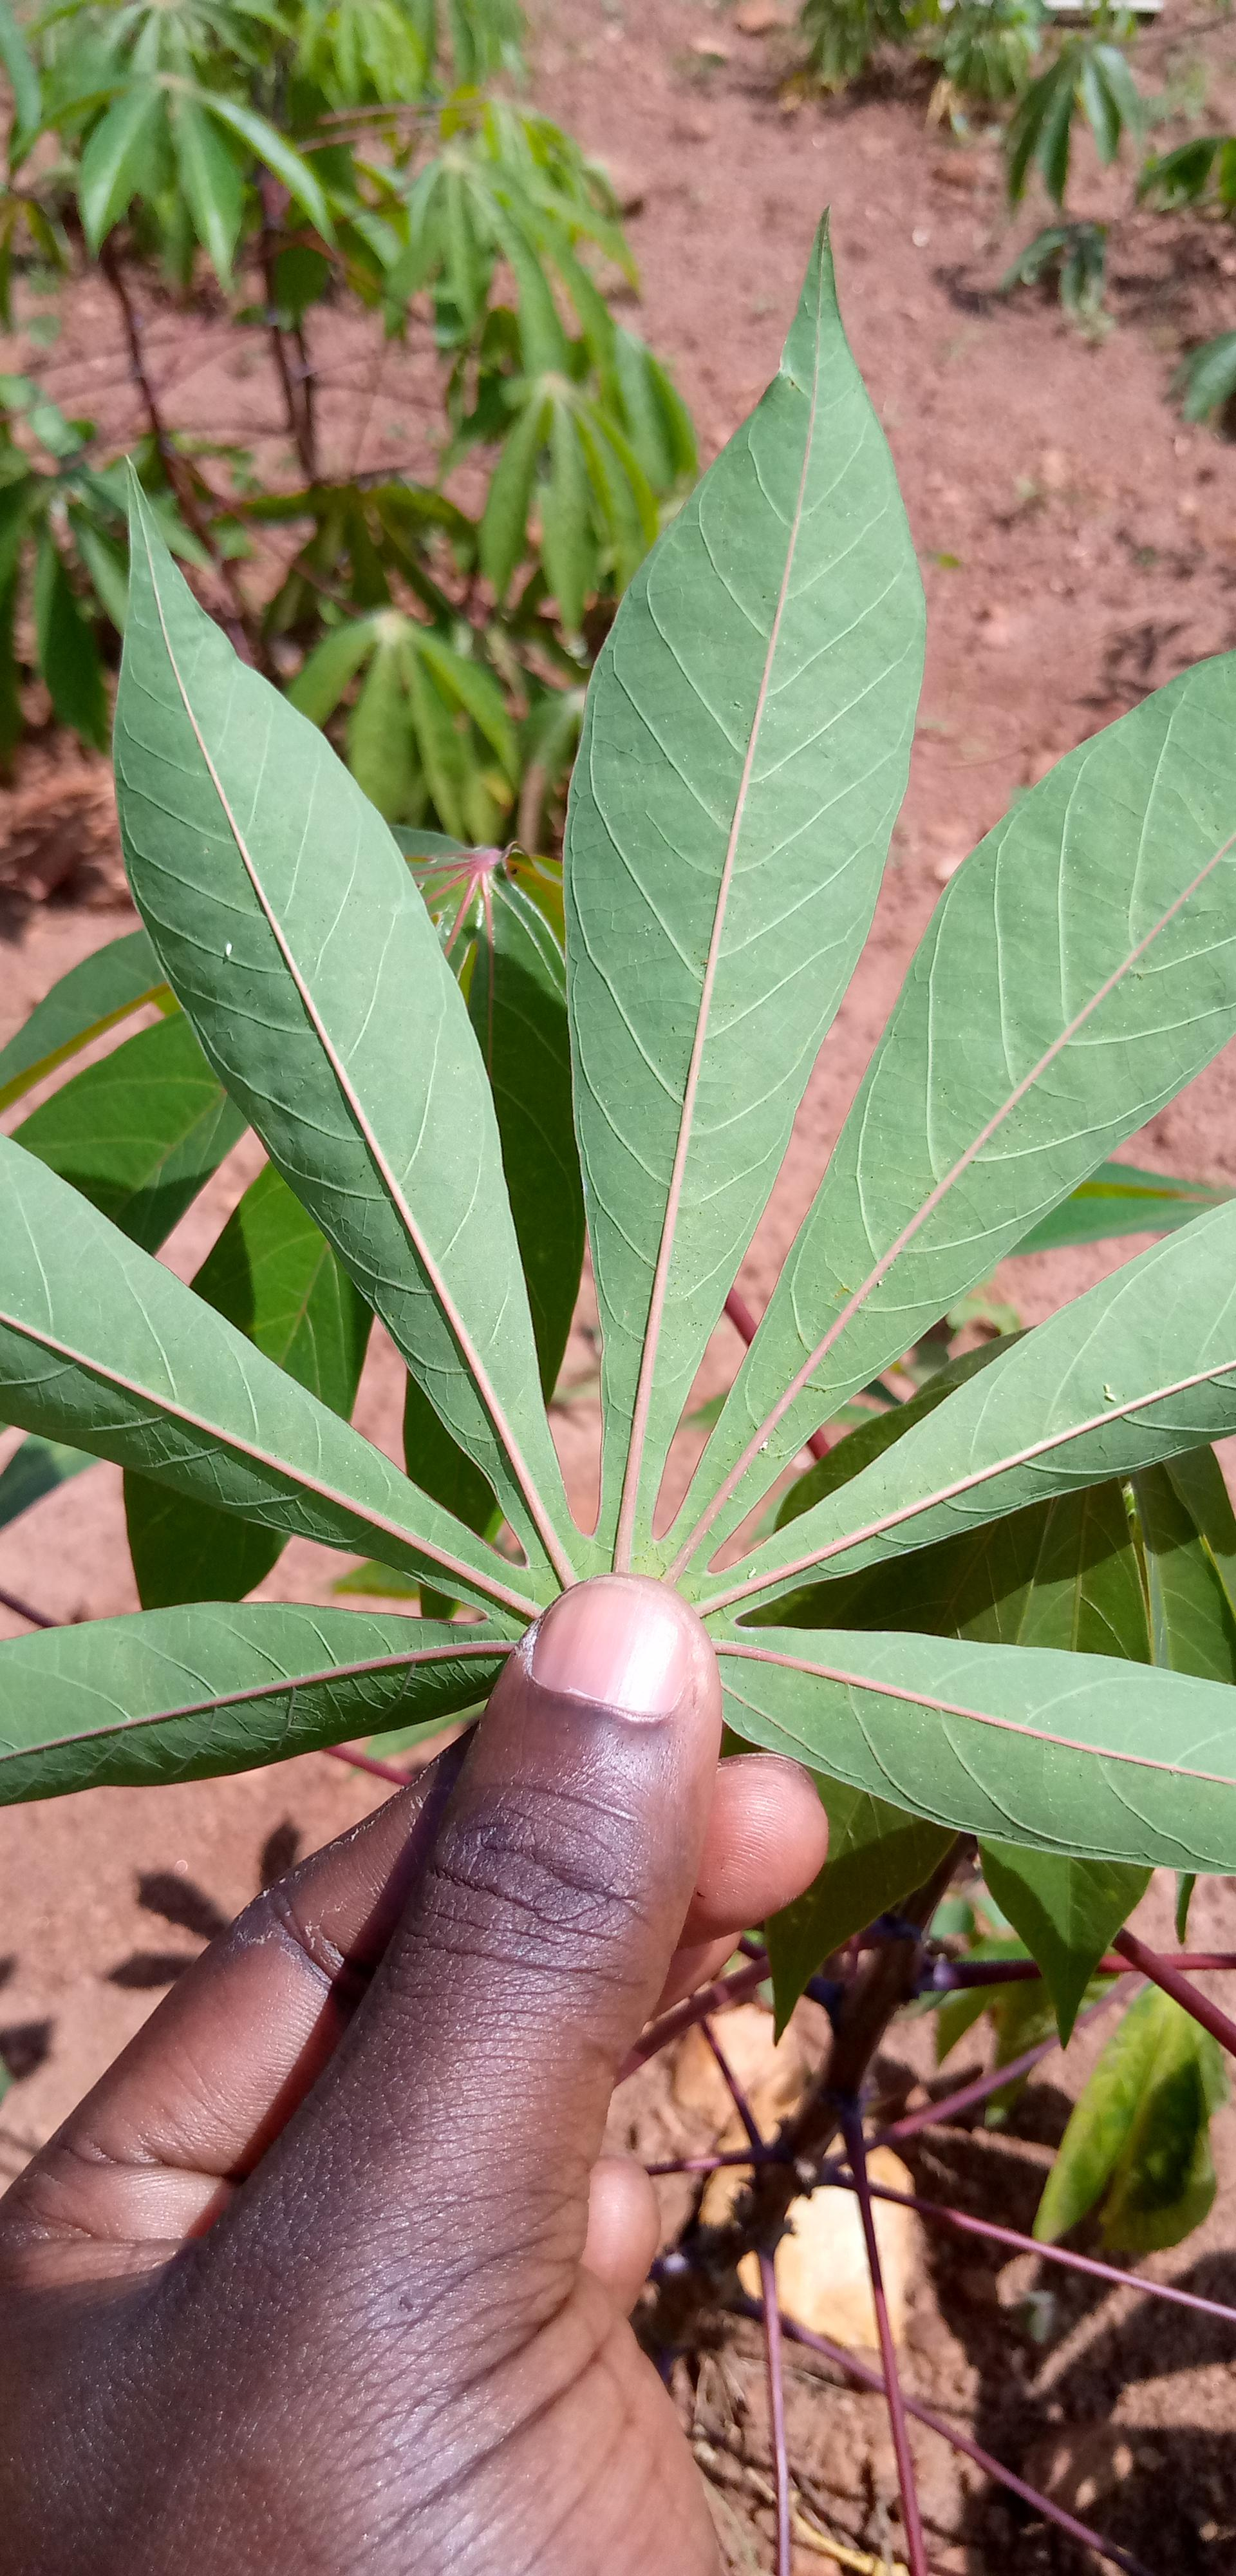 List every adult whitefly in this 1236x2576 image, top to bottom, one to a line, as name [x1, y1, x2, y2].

whitefly [223, 942, 232, 958]
whitefly [1103, 1382, 1112, 1393]
whitefly [1104, 1392, 1117, 1401]
whitefly [758, 1440, 769, 1452]
whitefly [746, 1566, 757, 1580]